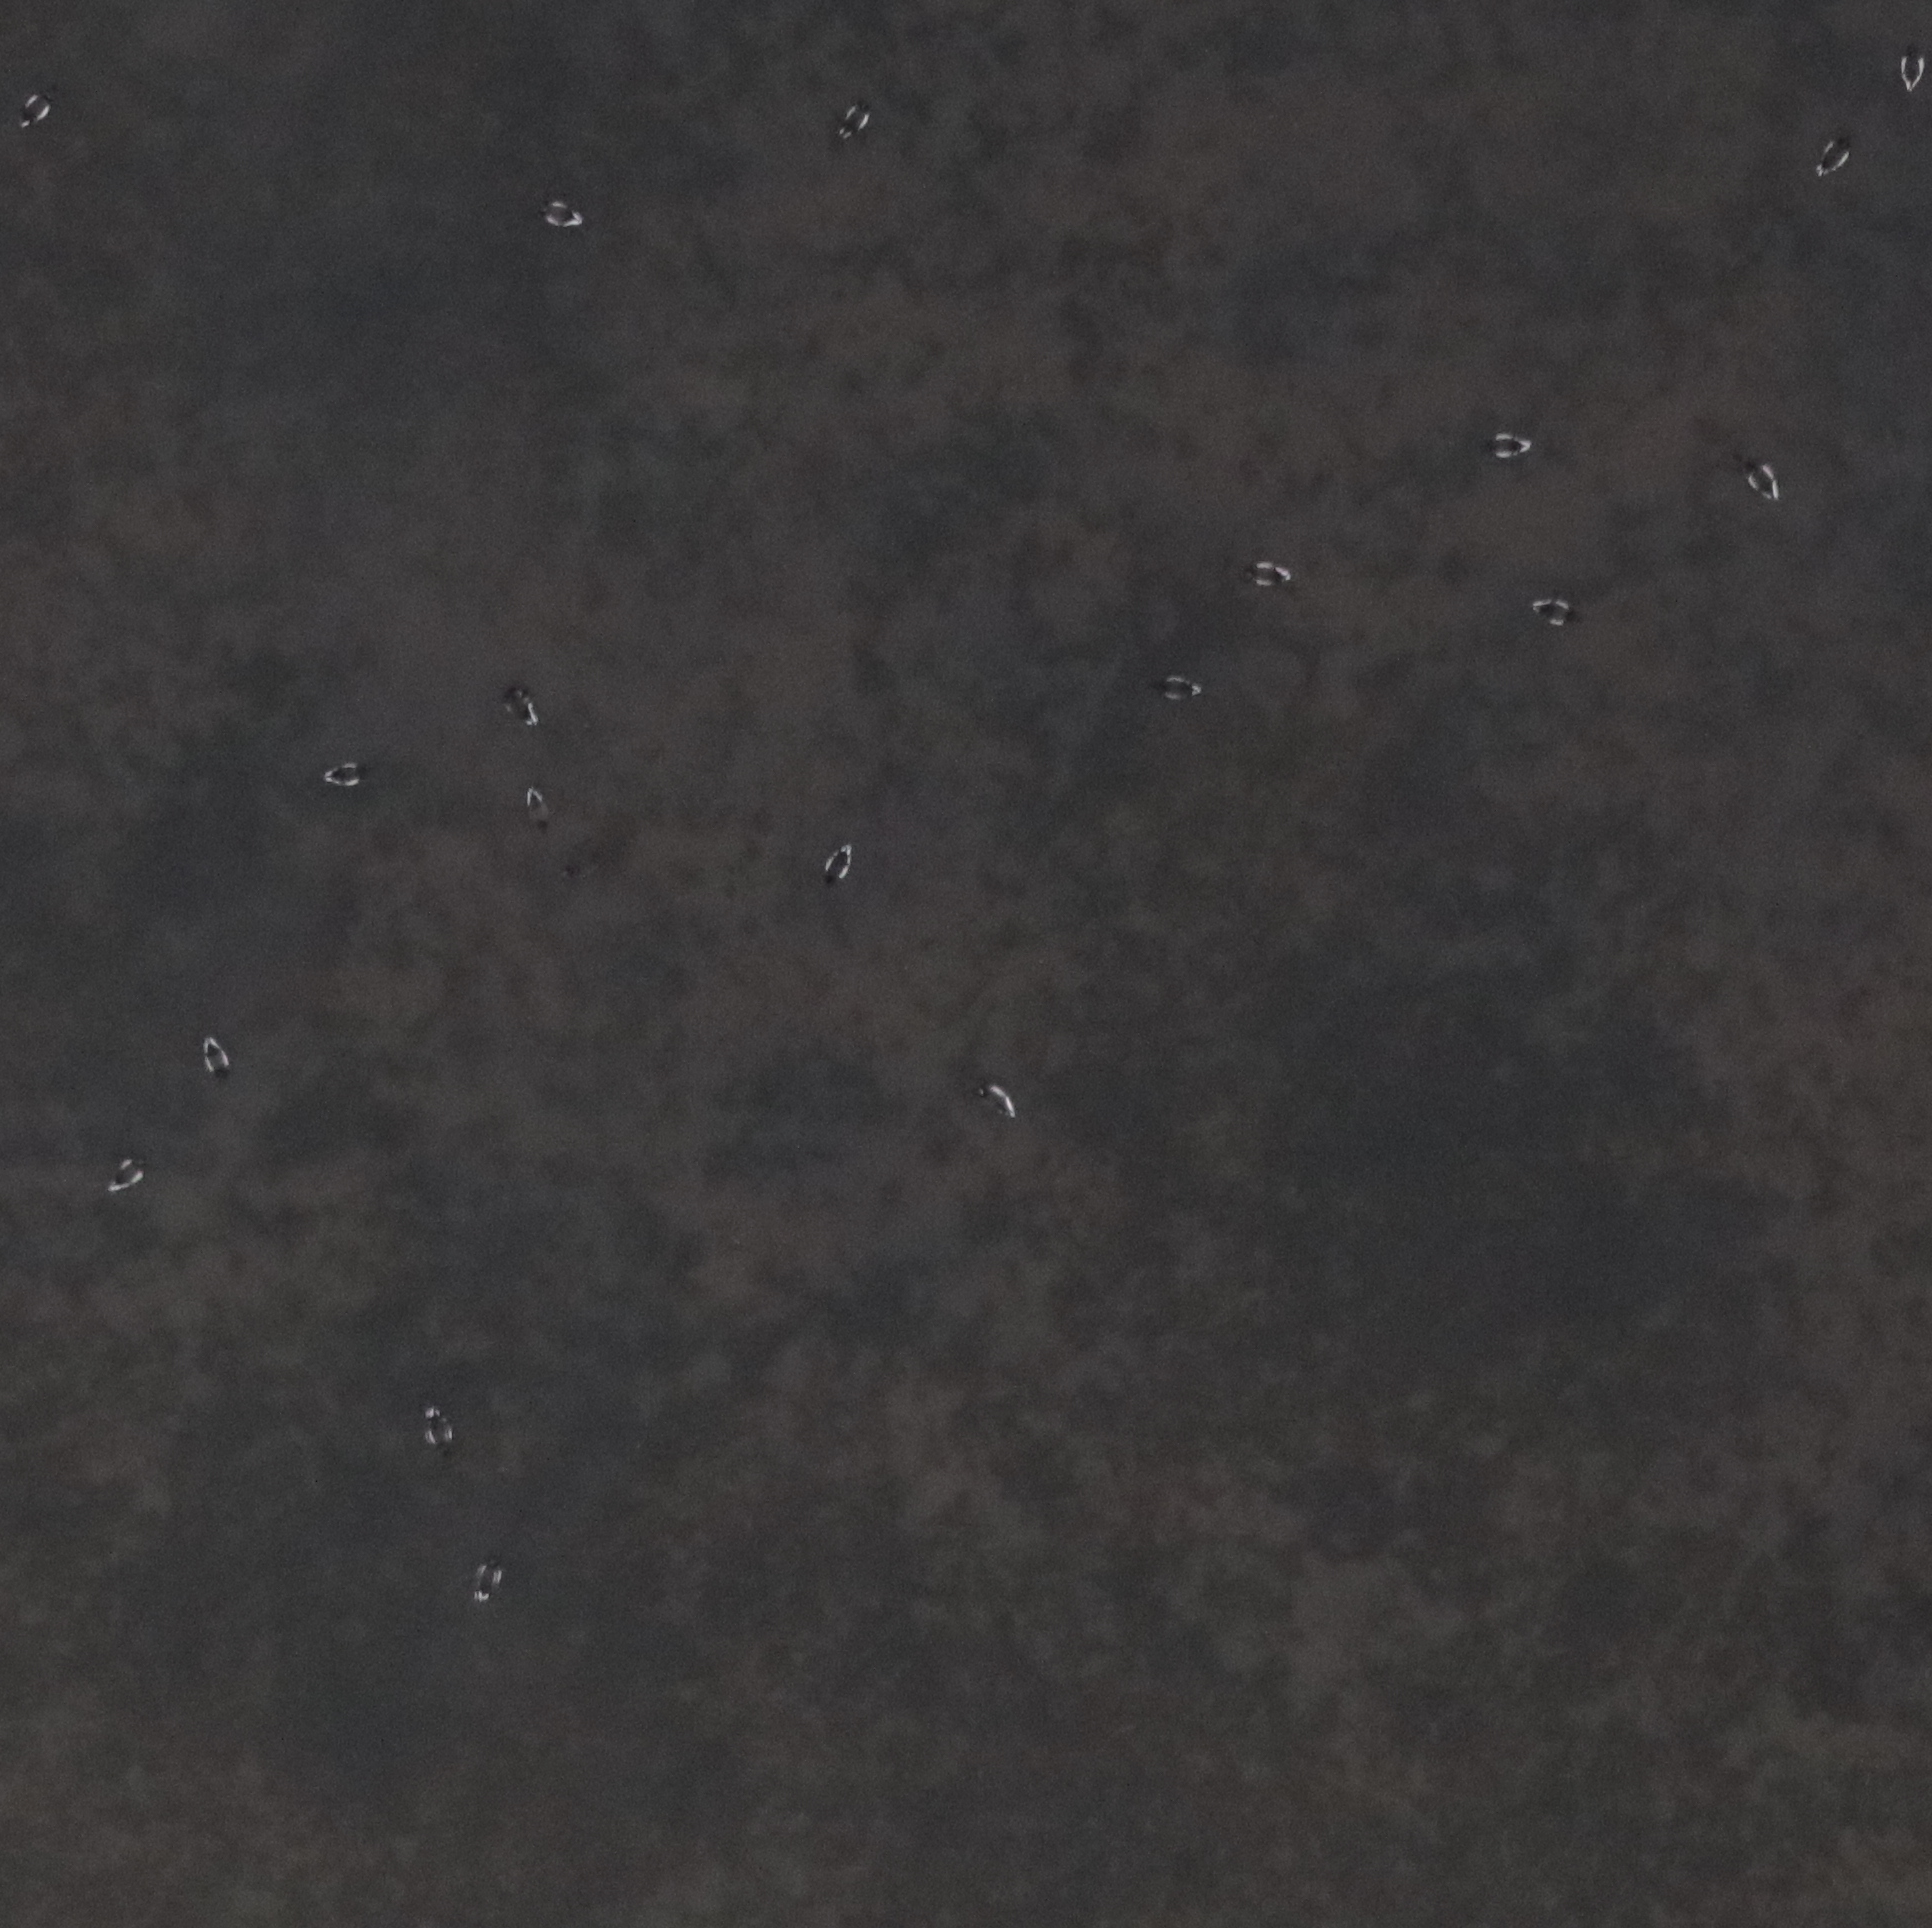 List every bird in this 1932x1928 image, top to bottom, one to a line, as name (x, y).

brant (1913, 69)
brant (37, 108)
brant (854, 119)
brant (1833, 157)
brant (558, 213)
brant (1507, 446)
brant (1762, 480)
brant (1266, 575)
brant (1556, 612)
brant (1177, 688)
brant (520, 707)
brant (346, 775)
brant (536, 808)
brant (837, 866)
brant (217, 1058)
brant (996, 1100)
brant (127, 1174)
brant (438, 1430)
brant (488, 1578)